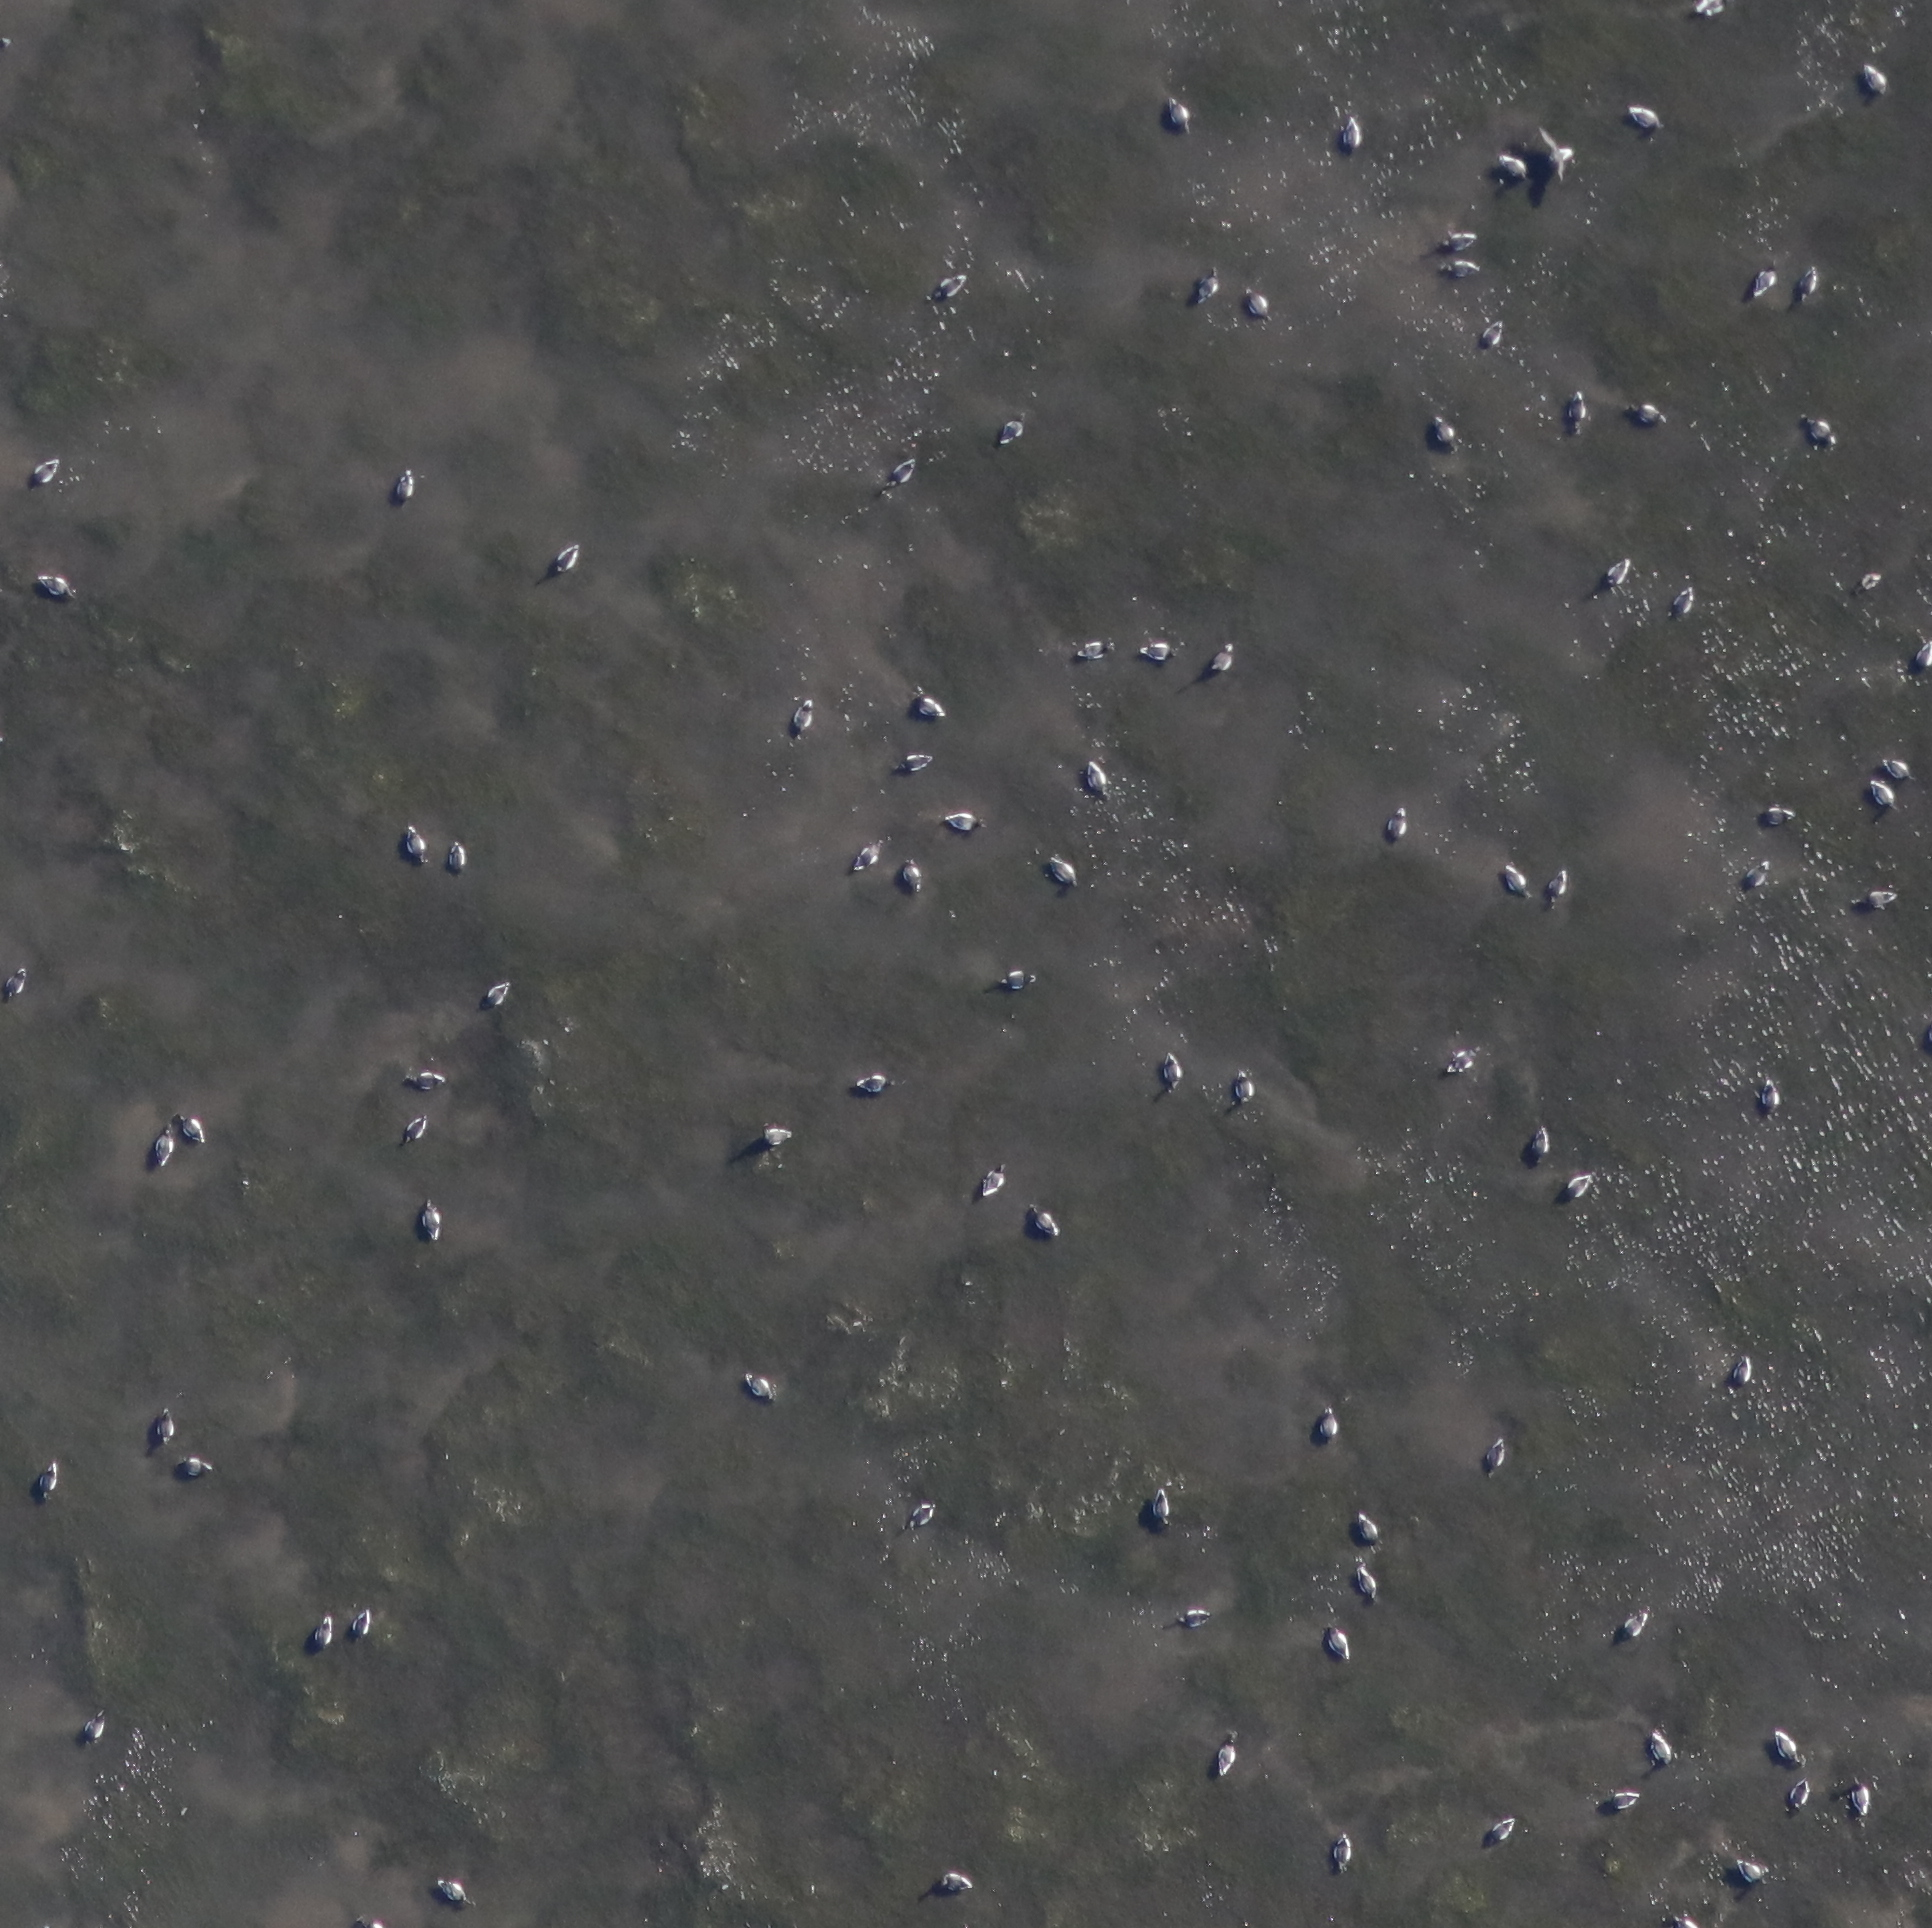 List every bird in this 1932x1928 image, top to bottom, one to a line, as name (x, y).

brant (1714, 6)
brant (1873, 82)
brant (1177, 116)
brant (1644, 121)
brant (1351, 134)
brant (1558, 157)
brant (1513, 171)
brant (1463, 238)
brant (1463, 271)
brant (1763, 283)
brant (1810, 285)
brant (948, 287)
brant (1208, 287)
brant (1253, 303)
brant (1493, 334)
brant (1576, 412)
brant (1650, 416)
brant (1010, 434)
brant (1445, 434)
brant (1819, 434)
brant (45, 473)
brant (900, 473)
brant (404, 489)
brant (565, 561)
brant (1621, 578)
other bird (1871, 581)
brant (55, 586)
brant (1683, 602)
brant (1096, 649)
brant (1158, 650)
brant (1929, 657)
brant (1222, 658)
brant (929, 705)
brant (801, 719)
brant (912, 761)
brant (1899, 770)
brant (1093, 779)
brant (1885, 794)
brant (1770, 818)
brant (962, 823)
brant (1396, 828)
brant (415, 845)
brant (869, 855)
brant (457, 857)
brant (1061, 871)
brant (1755, 872)
brant (913, 878)
brant (1514, 881)
brant (1557, 886)
brant (1880, 903)
brant (1017, 981)
brant (15, 985)
brant (497, 996)
brant (1463, 1065)
brant (1170, 1074)
brant (428, 1081)
brant (873, 1086)
brant (1243, 1089)
brant (1768, 1097)
brant (413, 1130)
brant (195, 1131)
brant (776, 1138)
brant (1539, 1144)
brant (162, 1147)
brant (994, 1181)
brant (1578, 1187)
brant (430, 1220)
brant (1045, 1222)
brant (1740, 1368)
brant (759, 1386)
brant (1328, 1425)
brant (164, 1429)
brant (1497, 1456)
brant (197, 1467)
brant (48, 1480)
brant (1160, 1504)
brant (924, 1517)
brant (1366, 1532)
brant (1367, 1583)
brant (1191, 1620)
brant (361, 1624)
brant (1632, 1626)
brant (325, 1632)
brant (1338, 1644)
brant (93, 1729)
brant (1786, 1749)
brant (1660, 1751)
brant (1224, 1758)
brant (1796, 1795)
brant (1624, 1801)
brant (1861, 1802)
brant (1500, 1832)
brant (1343, 1854)
brant (1754, 1870)
brant (955, 1884)
brant (454, 1891)